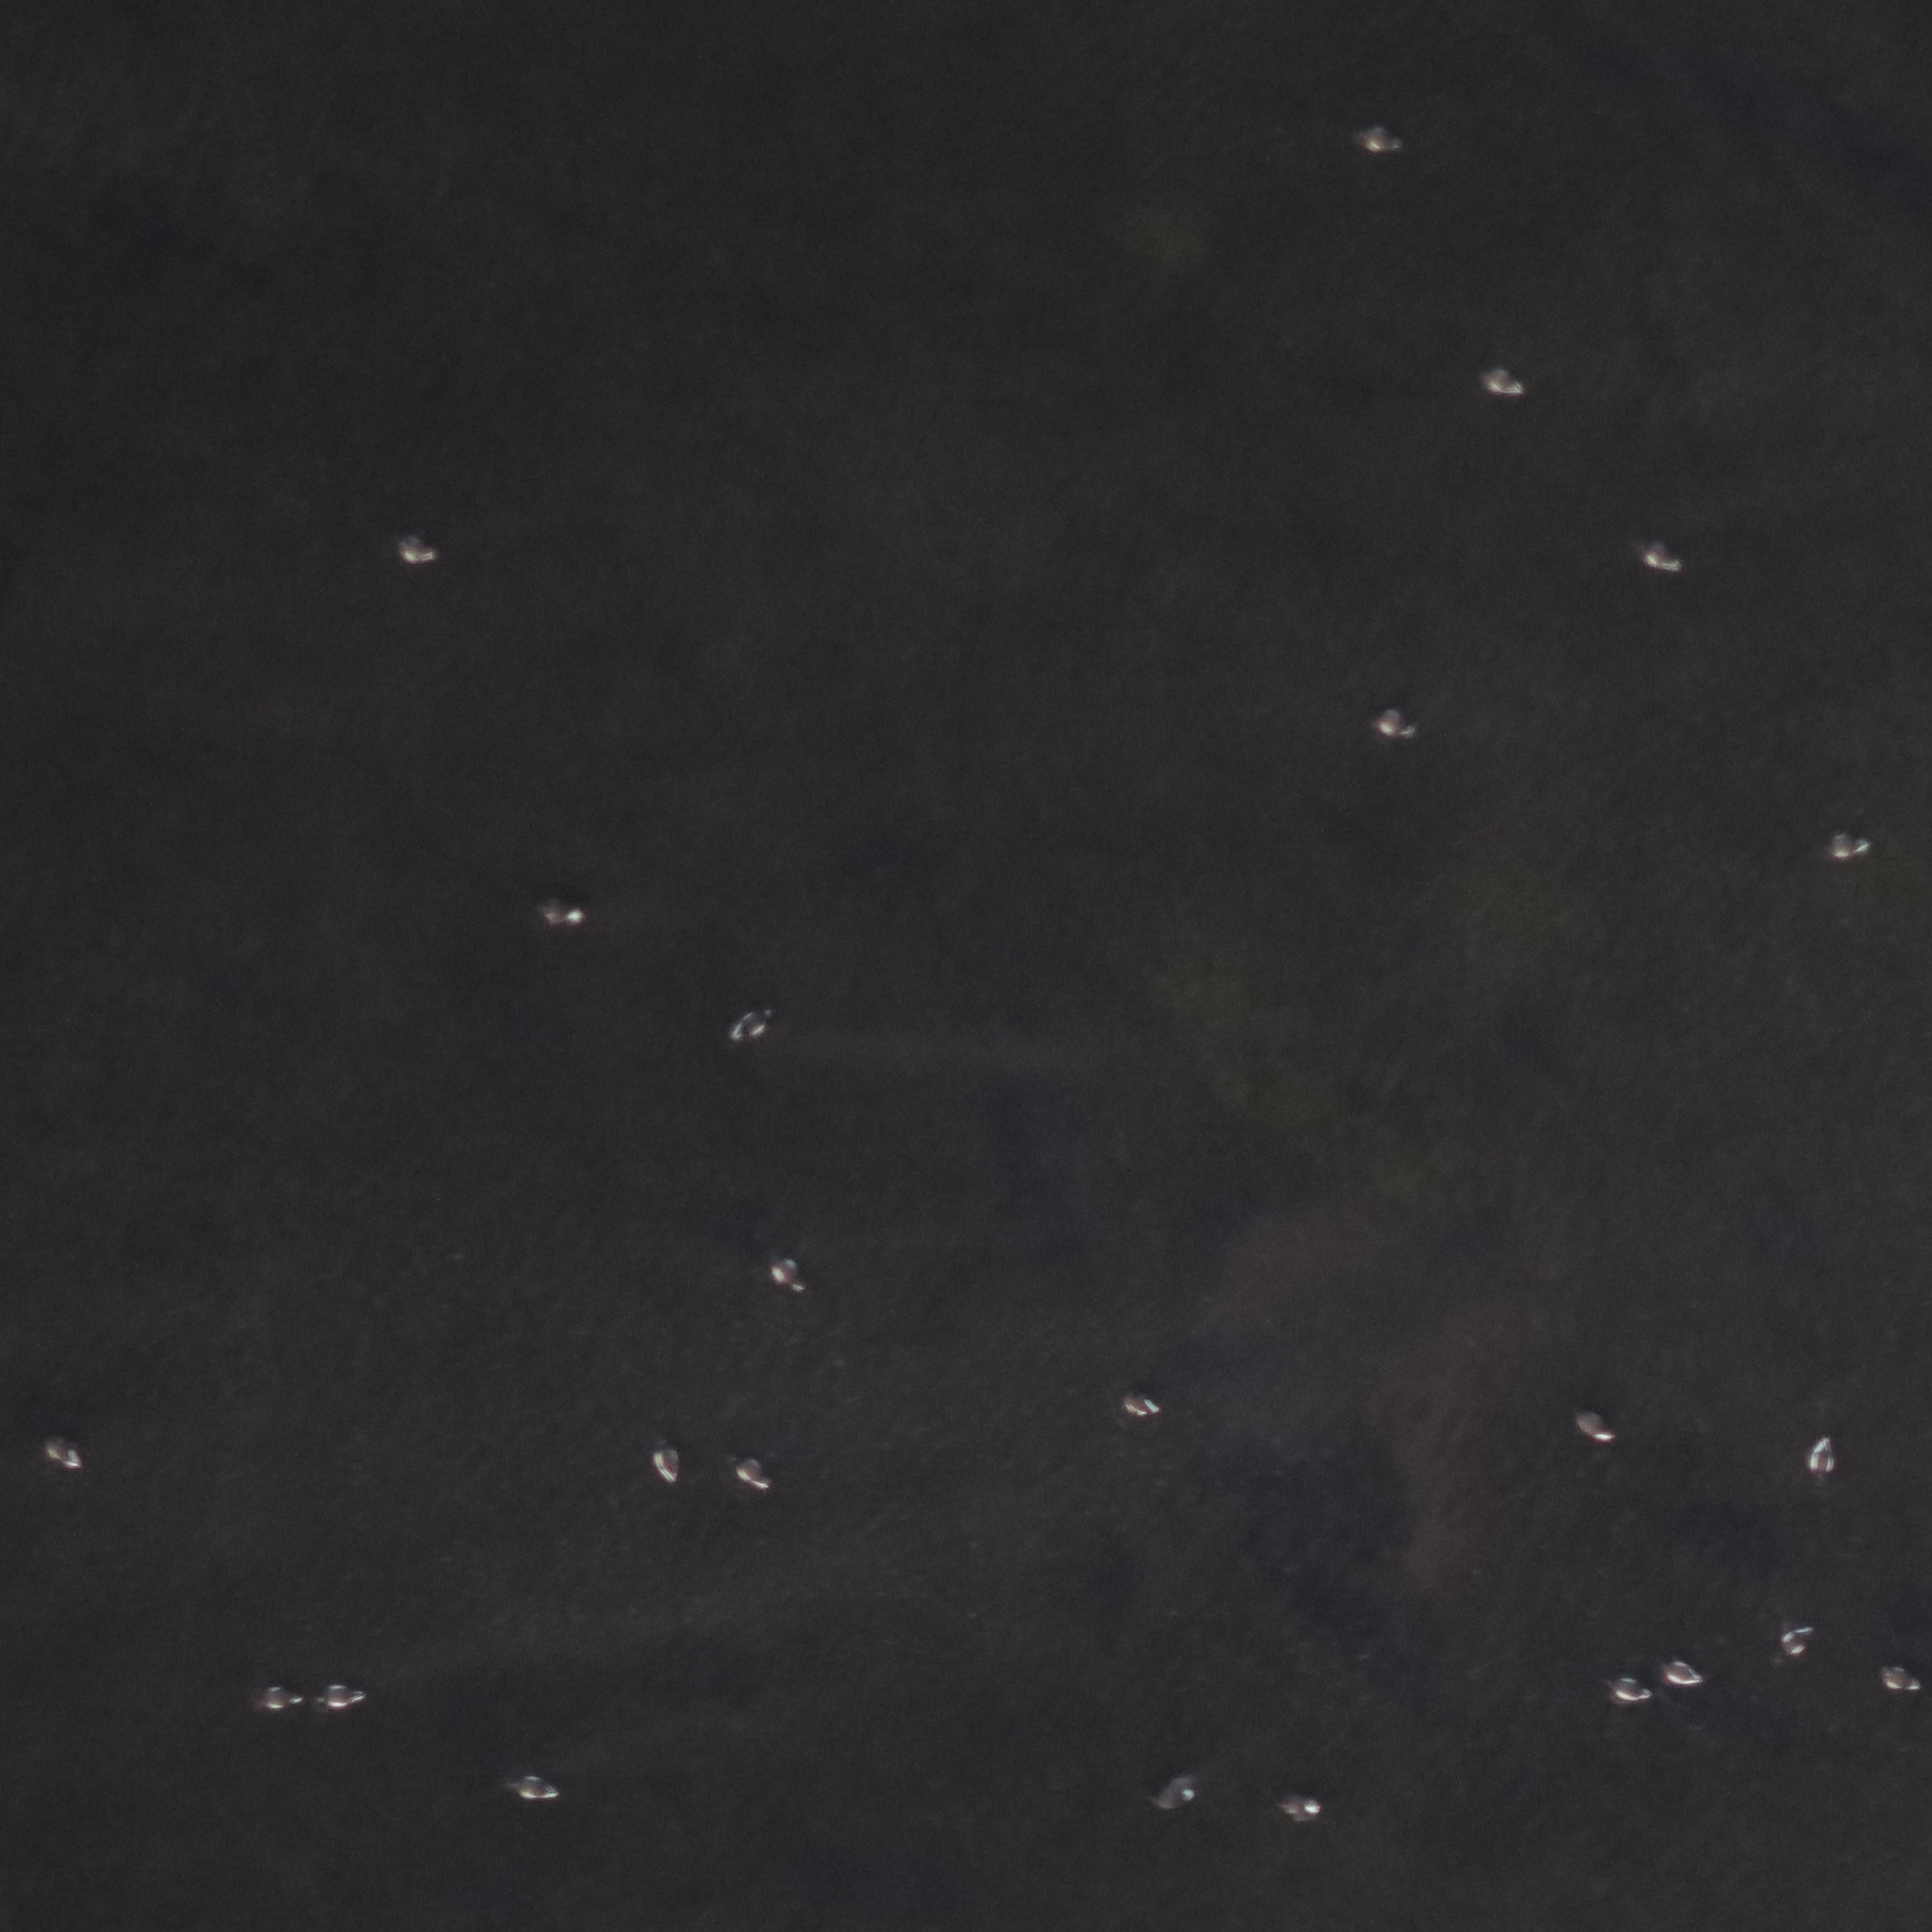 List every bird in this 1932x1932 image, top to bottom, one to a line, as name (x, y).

brant (1377, 134)
brant (1501, 382)
brant (413, 549)
brant (1662, 554)
brant (1392, 724)
brant (1844, 845)
brant (555, 911)
brant (751, 1024)
brant (789, 1274)
brant (1136, 1405)
brant (1593, 1427)
brant (62, 1453)
brant (1823, 1459)
brant (664, 1461)
brant (751, 1471)
brant (1795, 1642)
brant (1680, 1672)
brant (1897, 1677)
brant (1628, 1690)
brant (338, 1694)
brant (279, 1700)
brant (533, 1789)
brant (1169, 1794)
brant (1301, 1804)